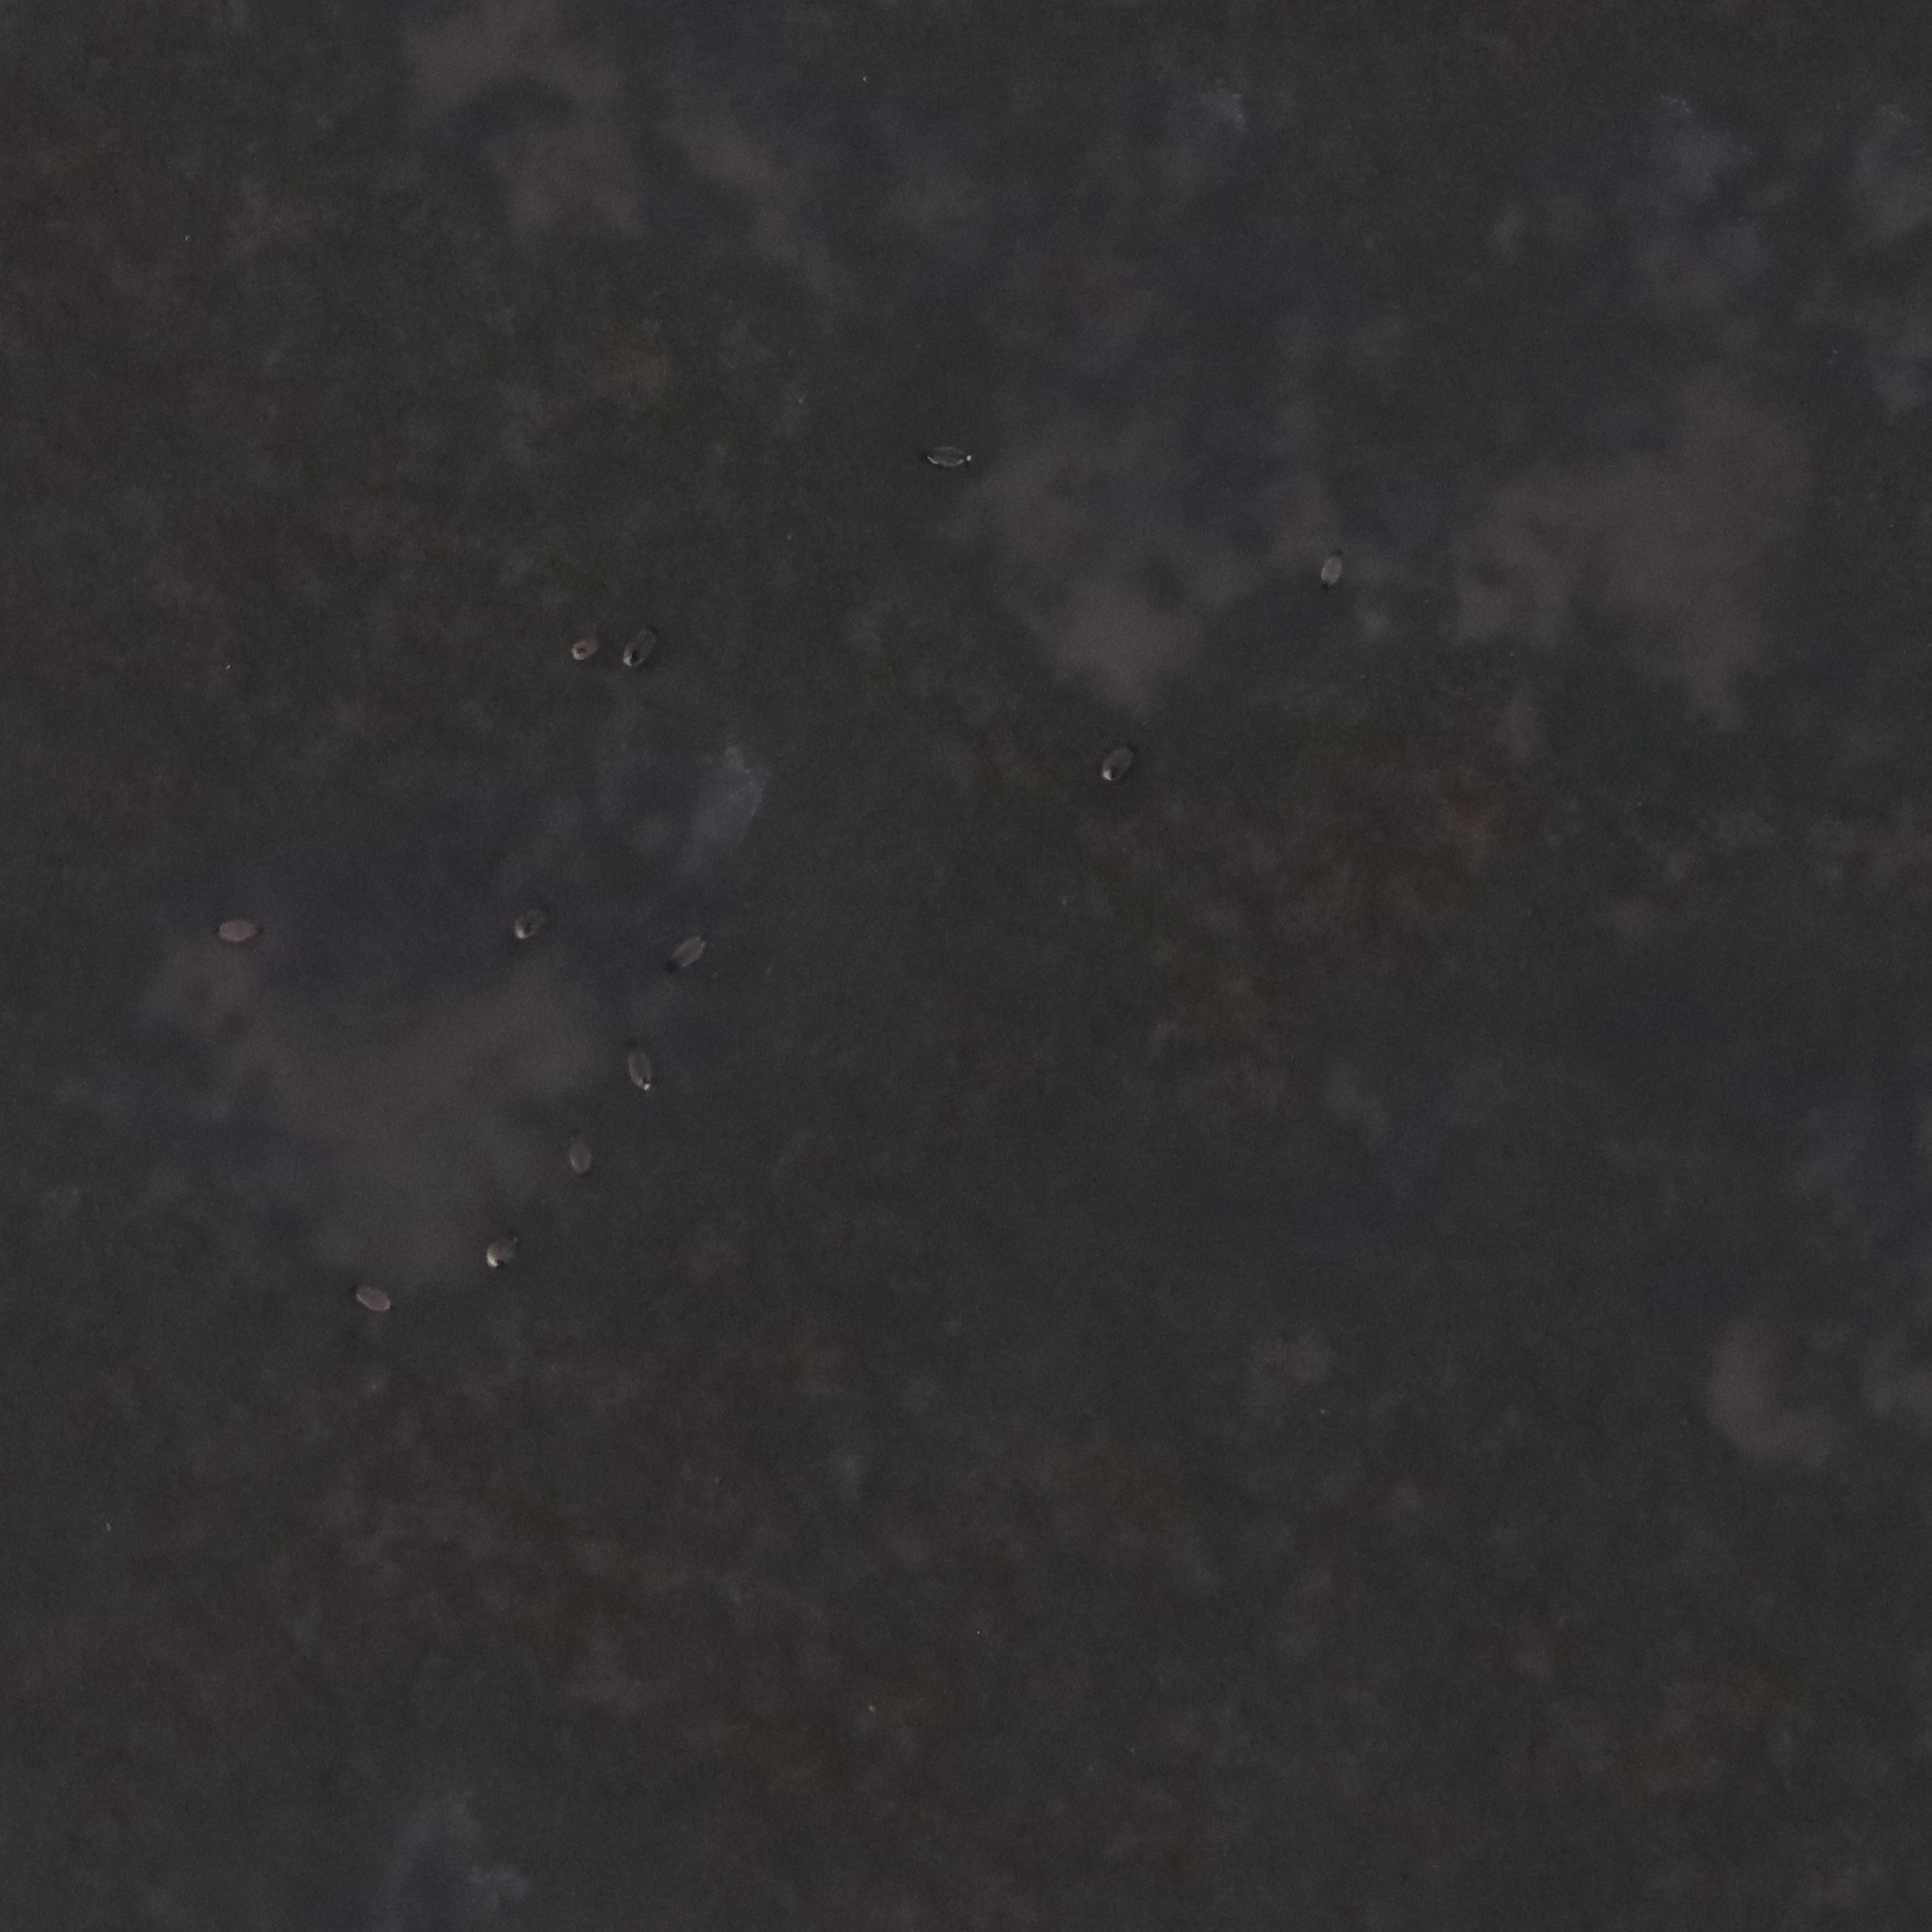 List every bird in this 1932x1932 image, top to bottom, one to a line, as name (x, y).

Canada goose (949, 451)
Canada goose (1334, 574)
Canada goose (585, 647)
Canada goose (641, 648)
Canada goose (1117, 763)
Canada goose (531, 924)
Canada goose (238, 931)
Canada goose (688, 950)
Canada goose (643, 1072)
Canada goose (580, 1150)
Canada goose (500, 1254)
Canada goose (373, 1298)